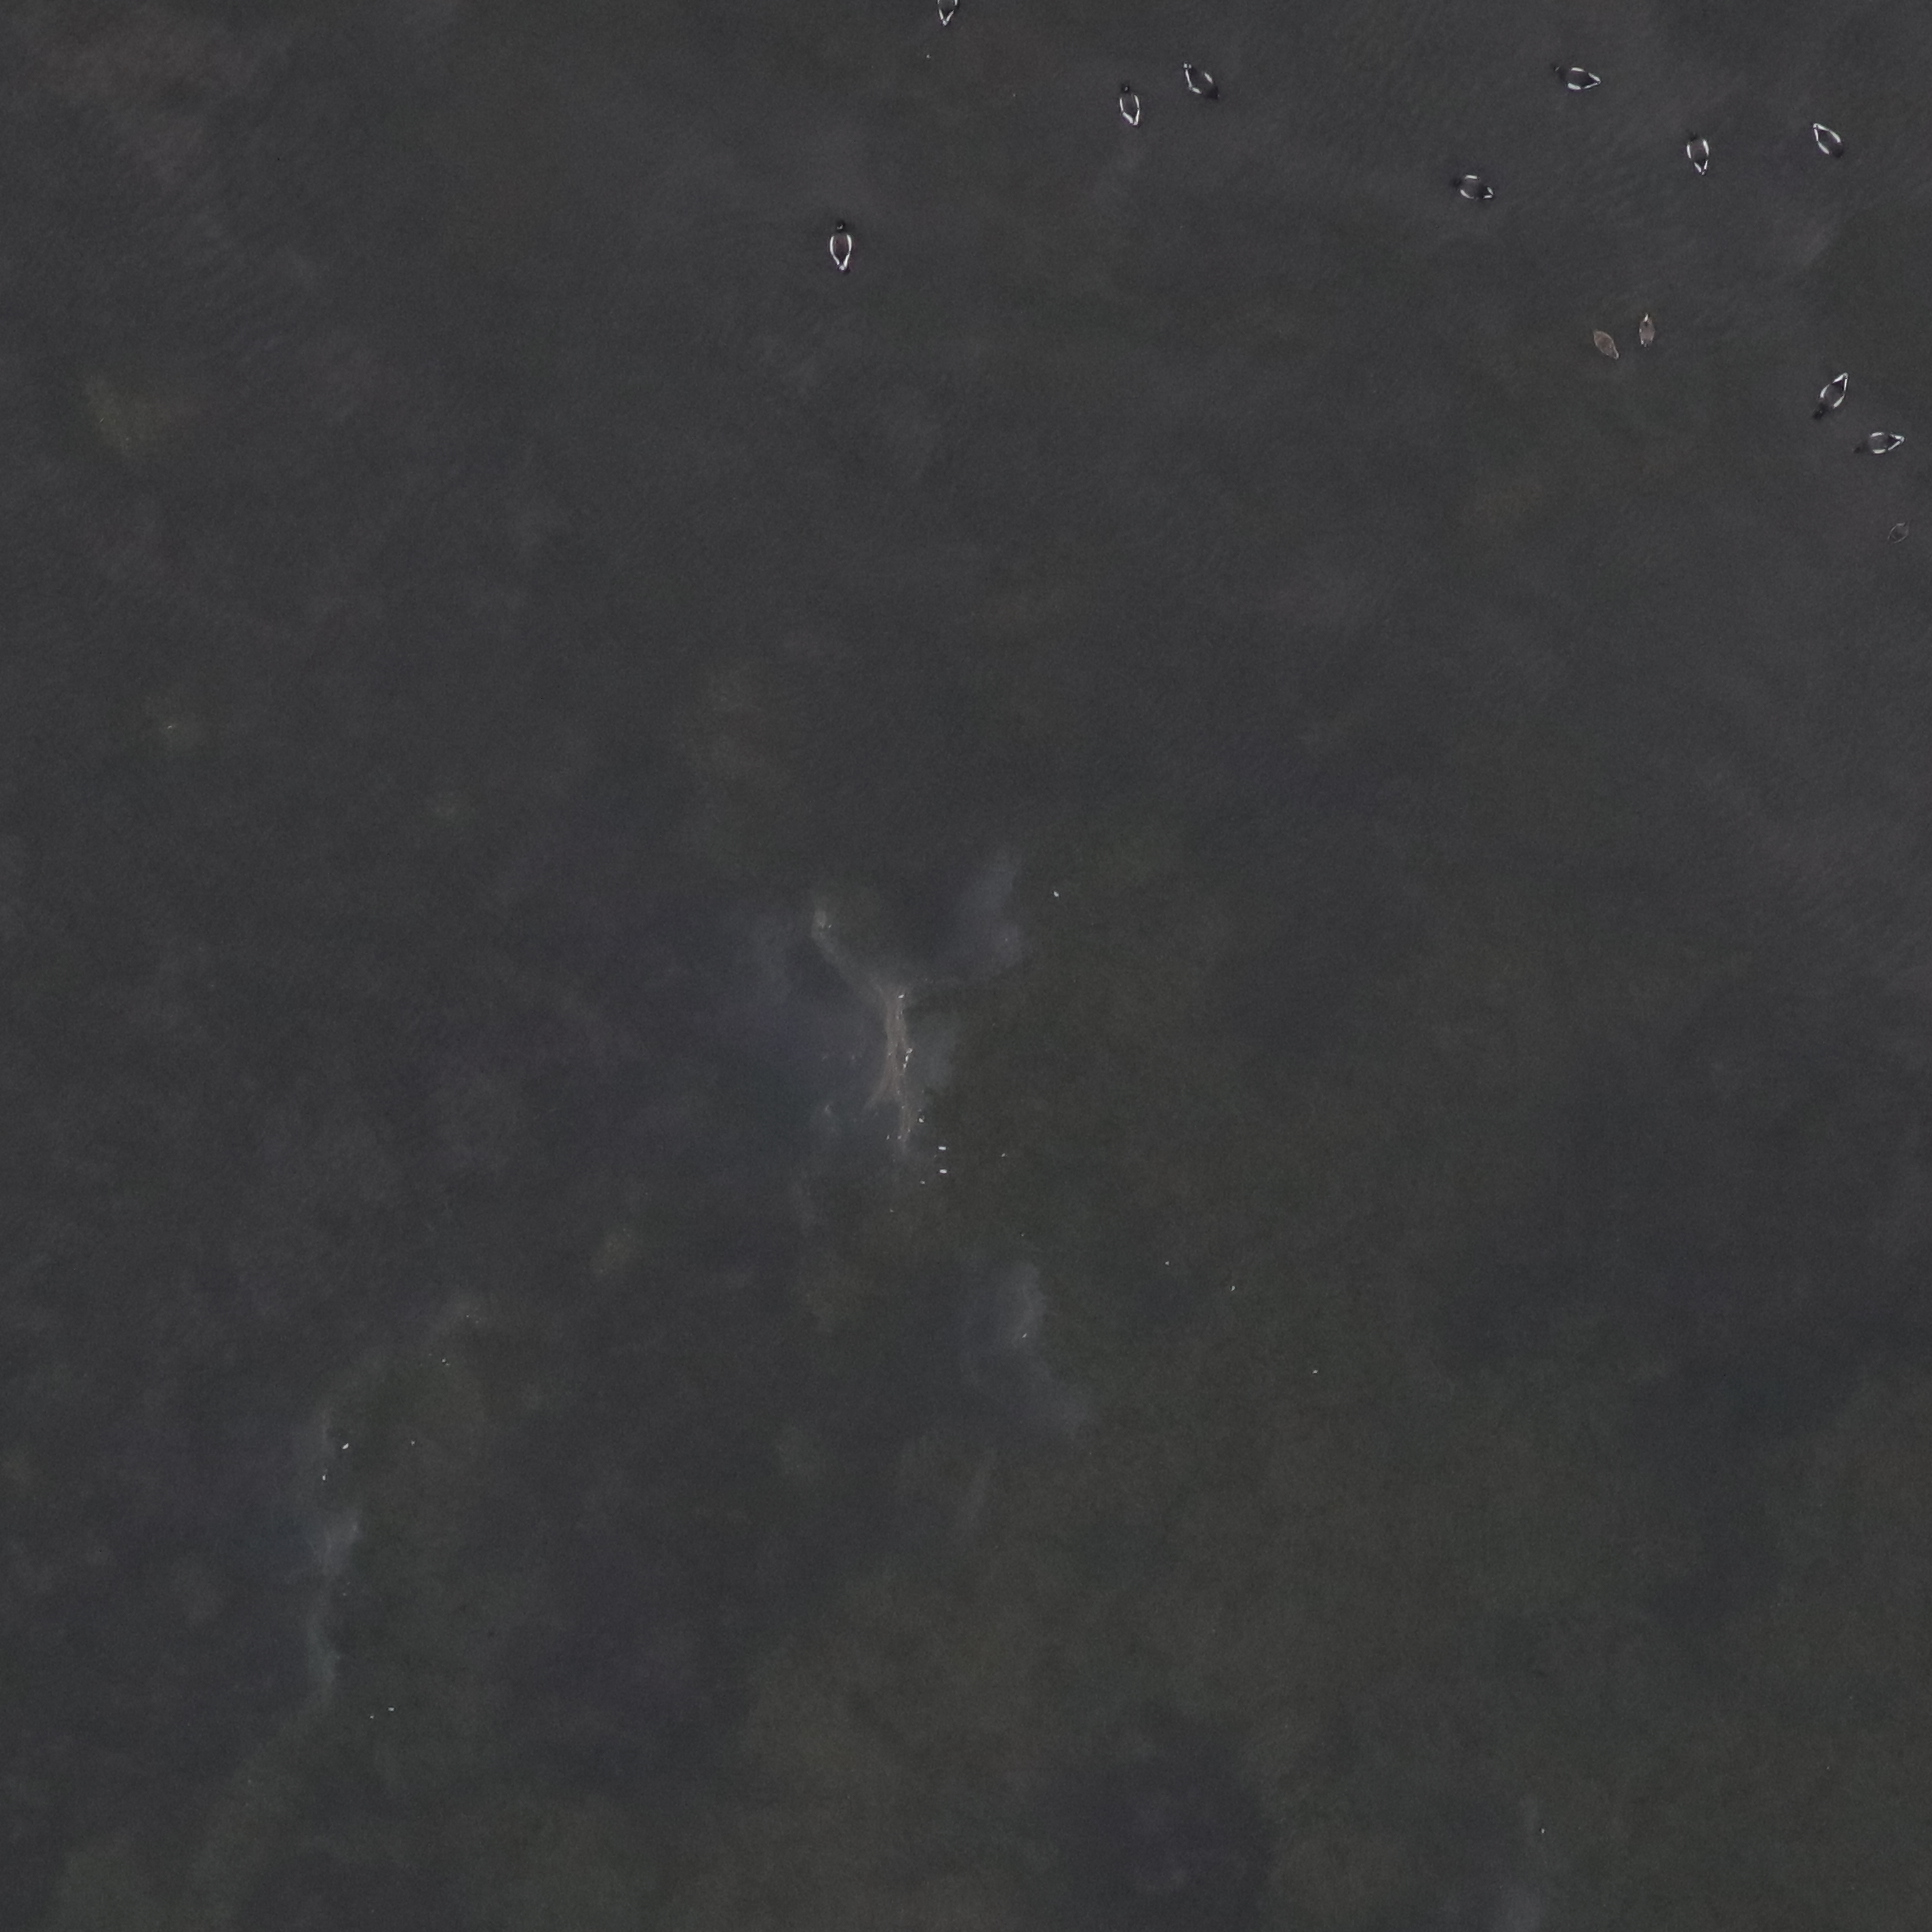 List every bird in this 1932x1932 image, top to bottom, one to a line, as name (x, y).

brant (944, 4)
brant (1578, 79)
brant (1200, 82)
brant (1127, 103)
brant (1828, 141)
brant (1698, 156)
brant (1472, 188)
brant (840, 247)
other bird (1649, 331)
other bird (1609, 346)
brant (1831, 395)
brant (1881, 443)
other bird (1902, 531)